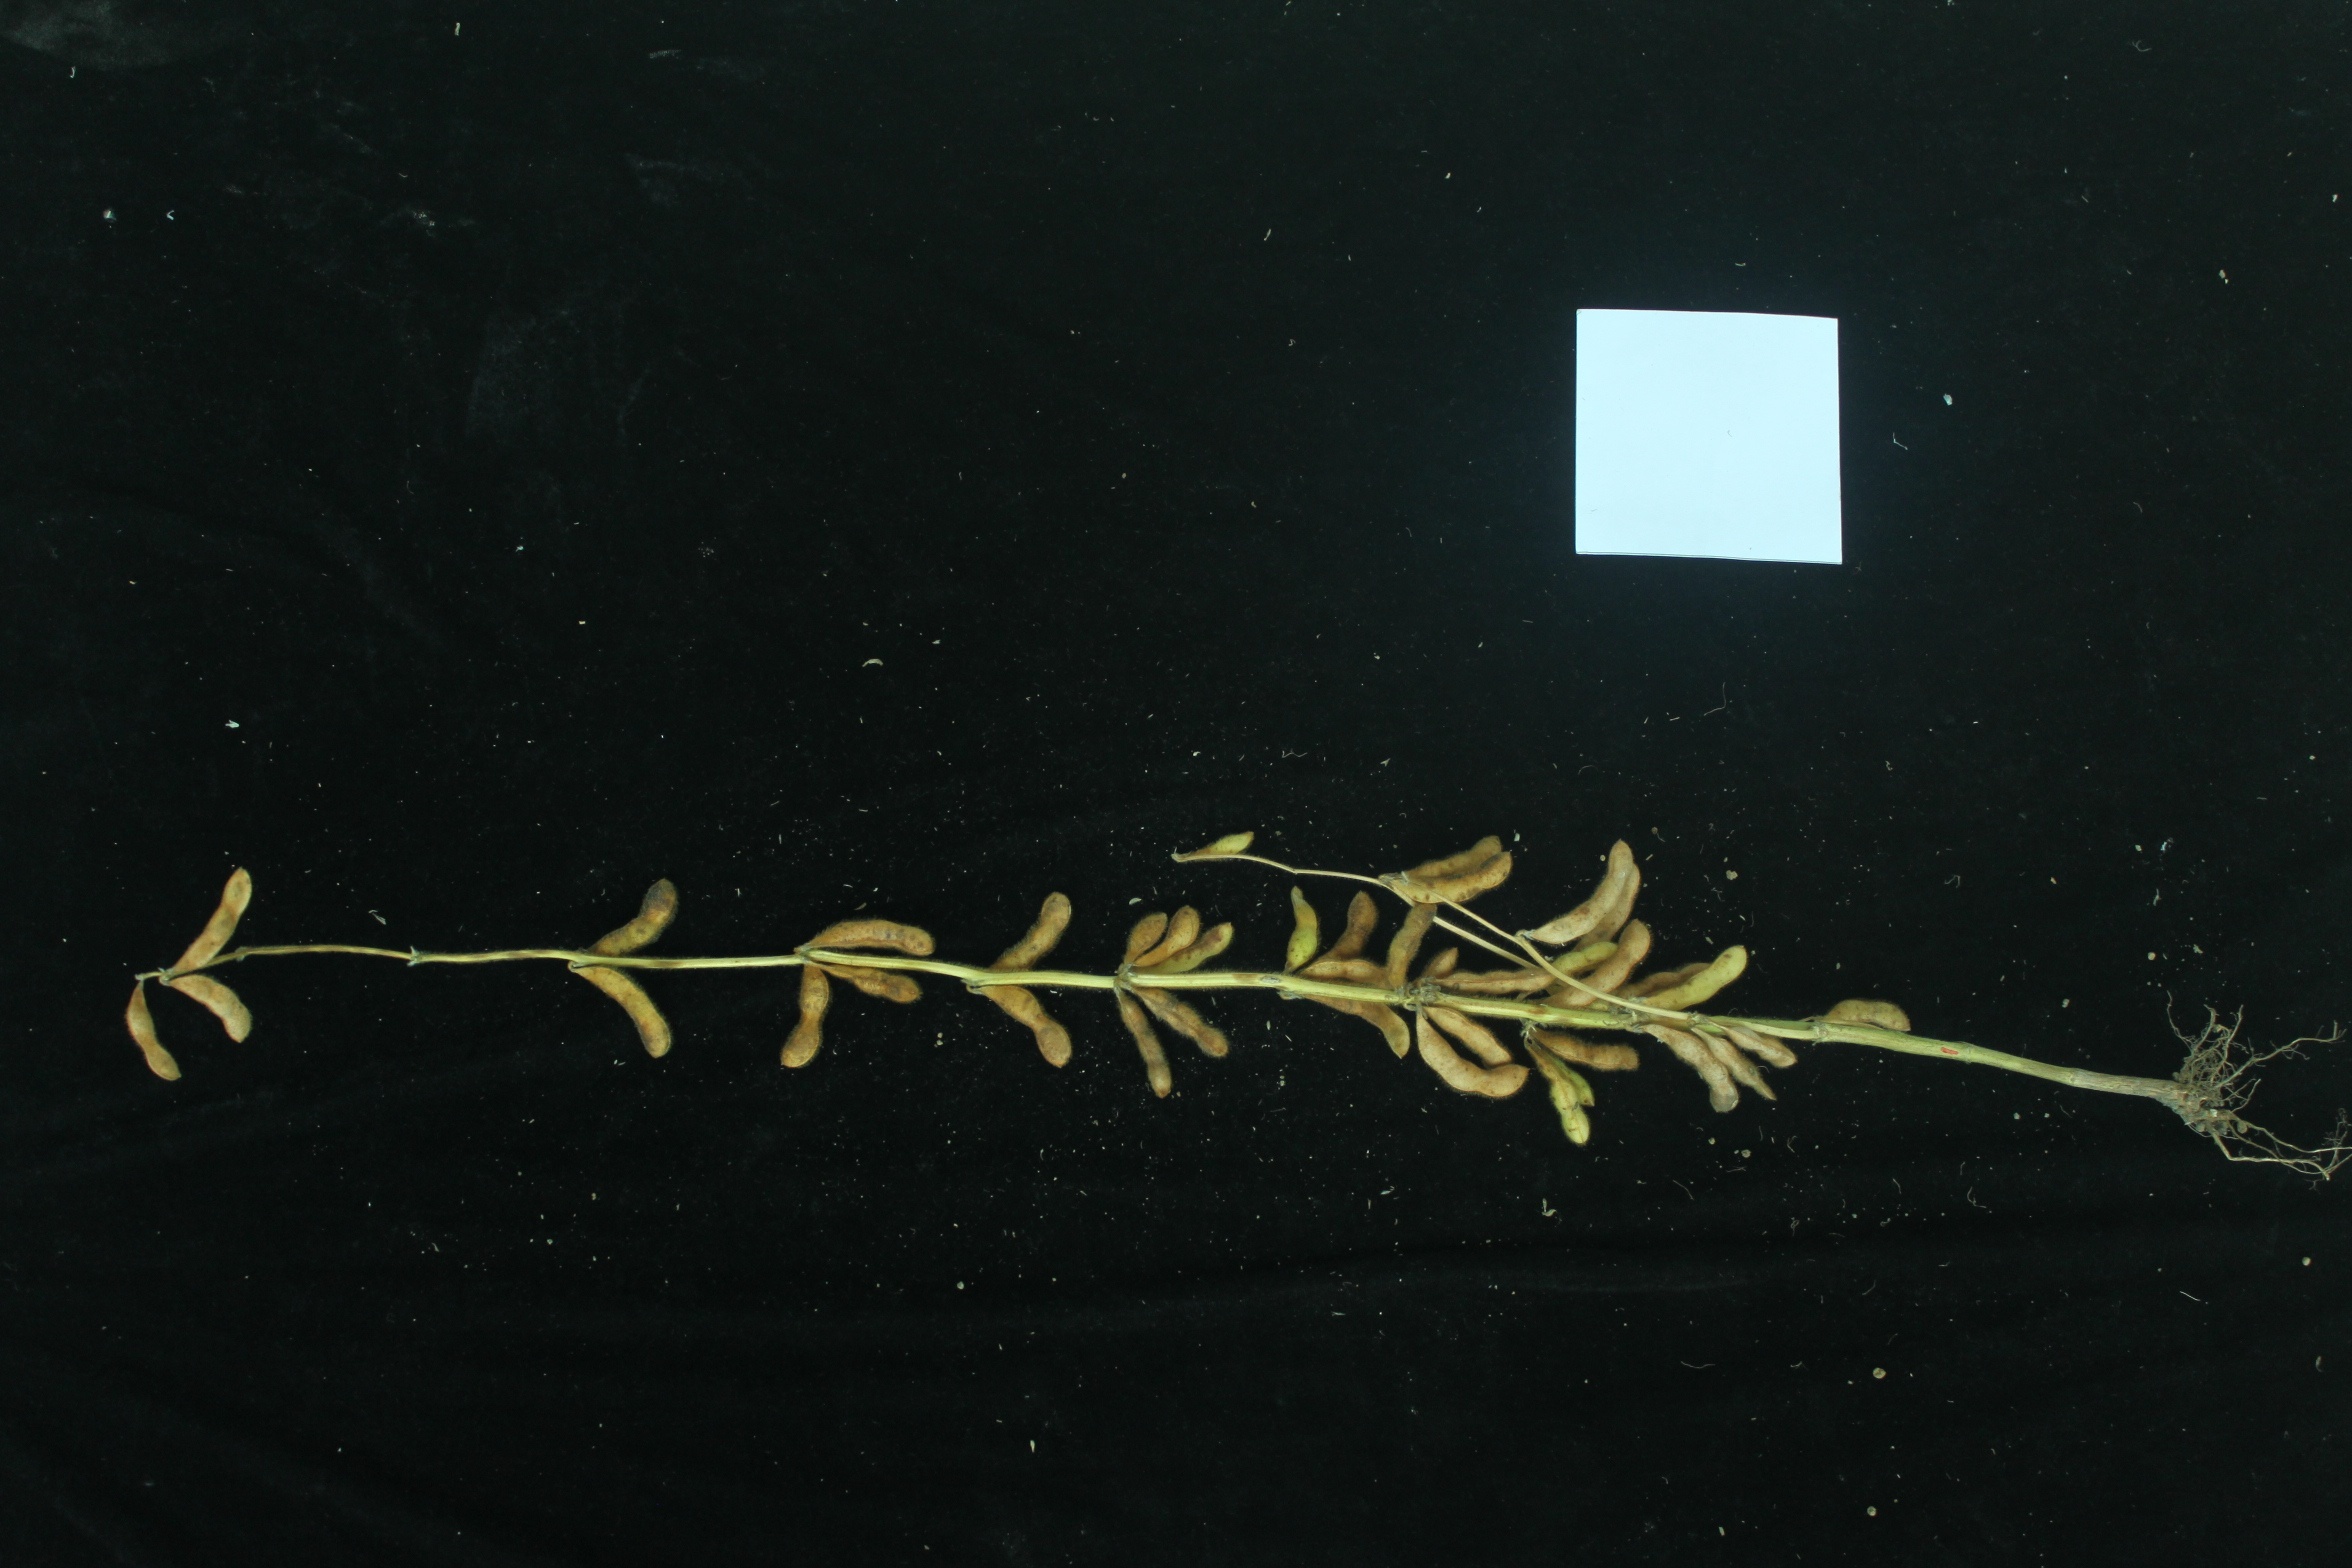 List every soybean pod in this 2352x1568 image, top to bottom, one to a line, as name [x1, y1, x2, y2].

soybean pod [1192, 831, 1253, 858]
soybean pod [1404, 836, 1501, 878]
soybean pod [1520, 842, 1632, 945]
soybean pod [1394, 852, 1511, 905]
soybean pod [1576, 866, 1641, 953]
soybean pod [171, 867, 251, 974]
soybean pod [584, 878, 677, 959]
soybean pod [1282, 885, 1317, 976]
soybean pod [989, 892, 1071, 971]
soybean pod [1317, 893, 1377, 963]
soybean pod [1387, 904, 1434, 988]
soybean pod [1126, 905, 1200, 970]
soybean pod [1124, 912, 1168, 969]
soybean pod [1544, 918, 1651, 1010]
soybean pod [793, 920, 933, 957]
soybean pod [1142, 922, 1231, 975]
soybean pod [1550, 943, 1619, 974]
soybean pod [1628, 947, 1747, 1014]
soybean pod [1420, 948, 1457, 978]
soybean pod [1300, 959, 1398, 986]
soybean pod [569, 964, 672, 1060]
soybean pod [1619, 964, 1710, 999]
soybean pod [816, 965, 923, 1005]
soybean pod [780, 966, 830, 1068]
soybean pod [1431, 967, 1564, 995]
soybean pod [162, 975, 251, 1045]
soybean pod [126, 979, 181, 1081]
soybean pod [981, 984, 1071, 1070]
soybean pod [1133, 987, 1230, 1059]
soybean pod [1116, 992, 1171, 1100]
soybean pod [1305, 992, 1410, 1060]
soybean pod [1819, 1000, 1911, 1033]
soybean pod [1416, 1005, 1528, 1100]
soybean pod [1425, 1006, 1512, 1067]
soybean pod [1645, 1026, 1740, 1114]
soybean pod [1720, 1026, 1797, 1069]
soybean pod [1691, 1028, 1777, 1101]
soybean pod [1536, 1033, 1639, 1071]
soybean pod [1525, 1045, 1589, 1146]
soybean pod [1536, 1045, 1595, 1107]